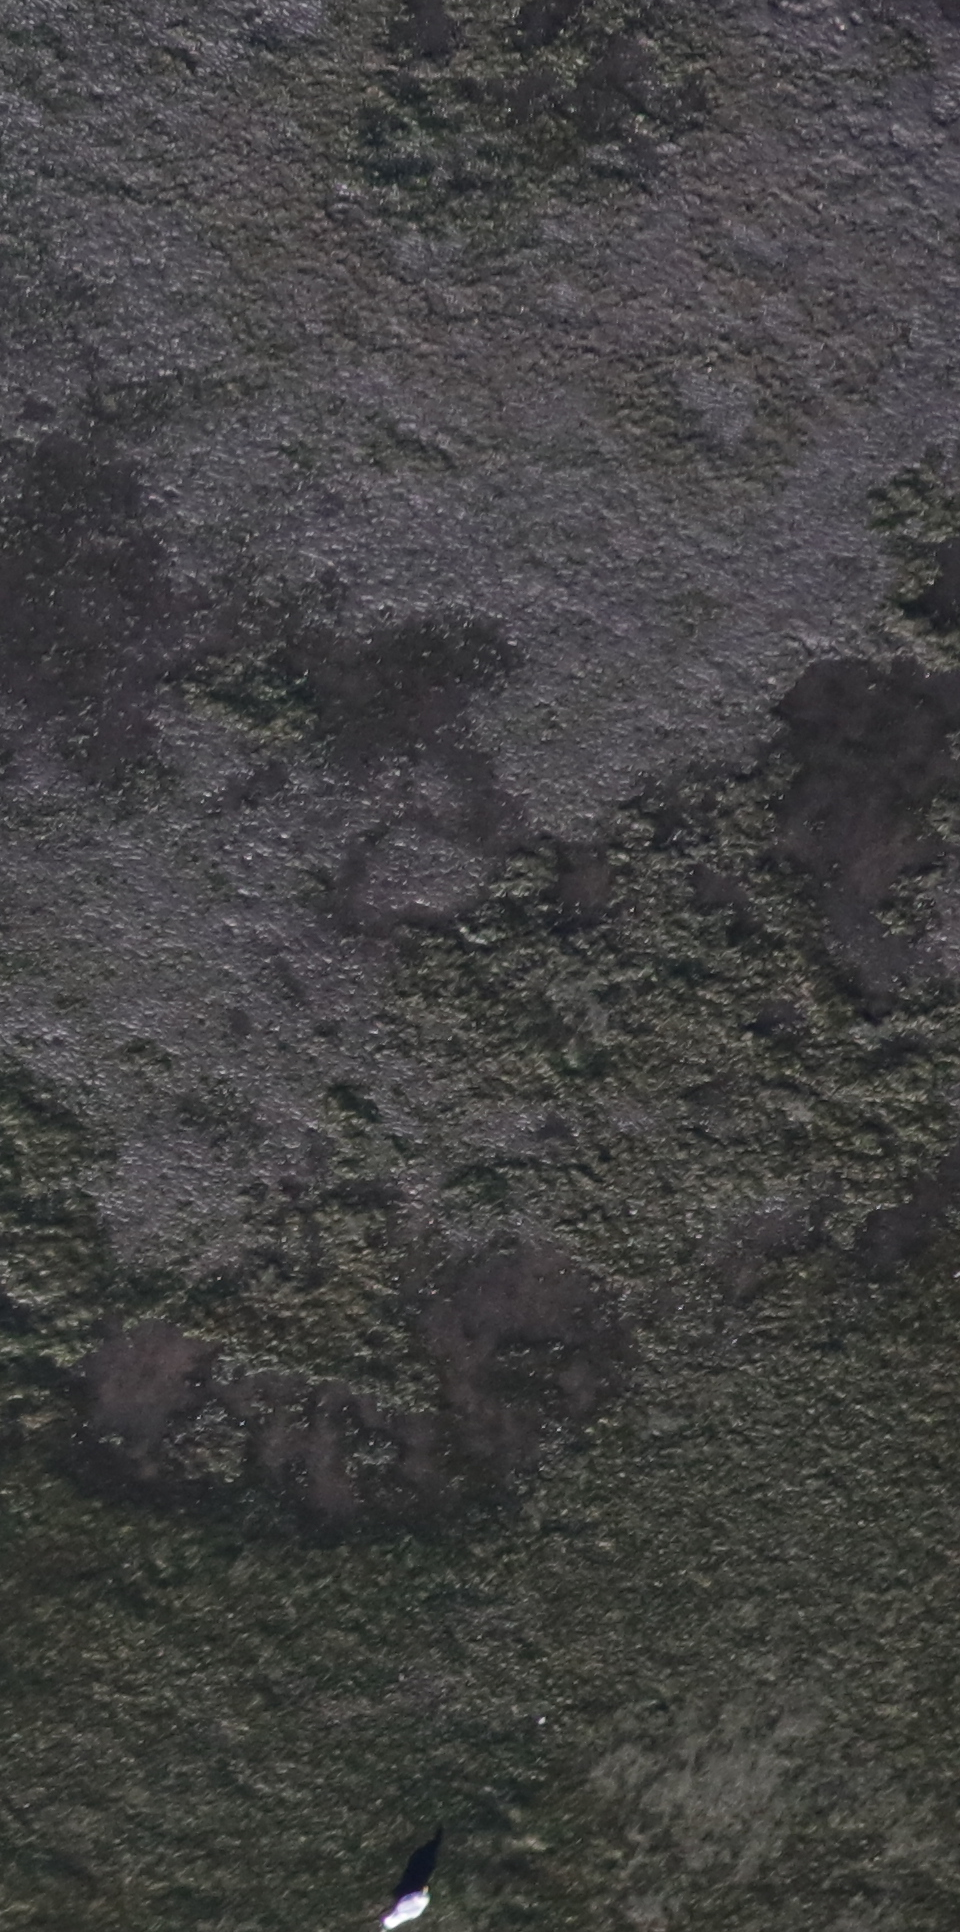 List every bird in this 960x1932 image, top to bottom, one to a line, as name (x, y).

gull (404, 1910)